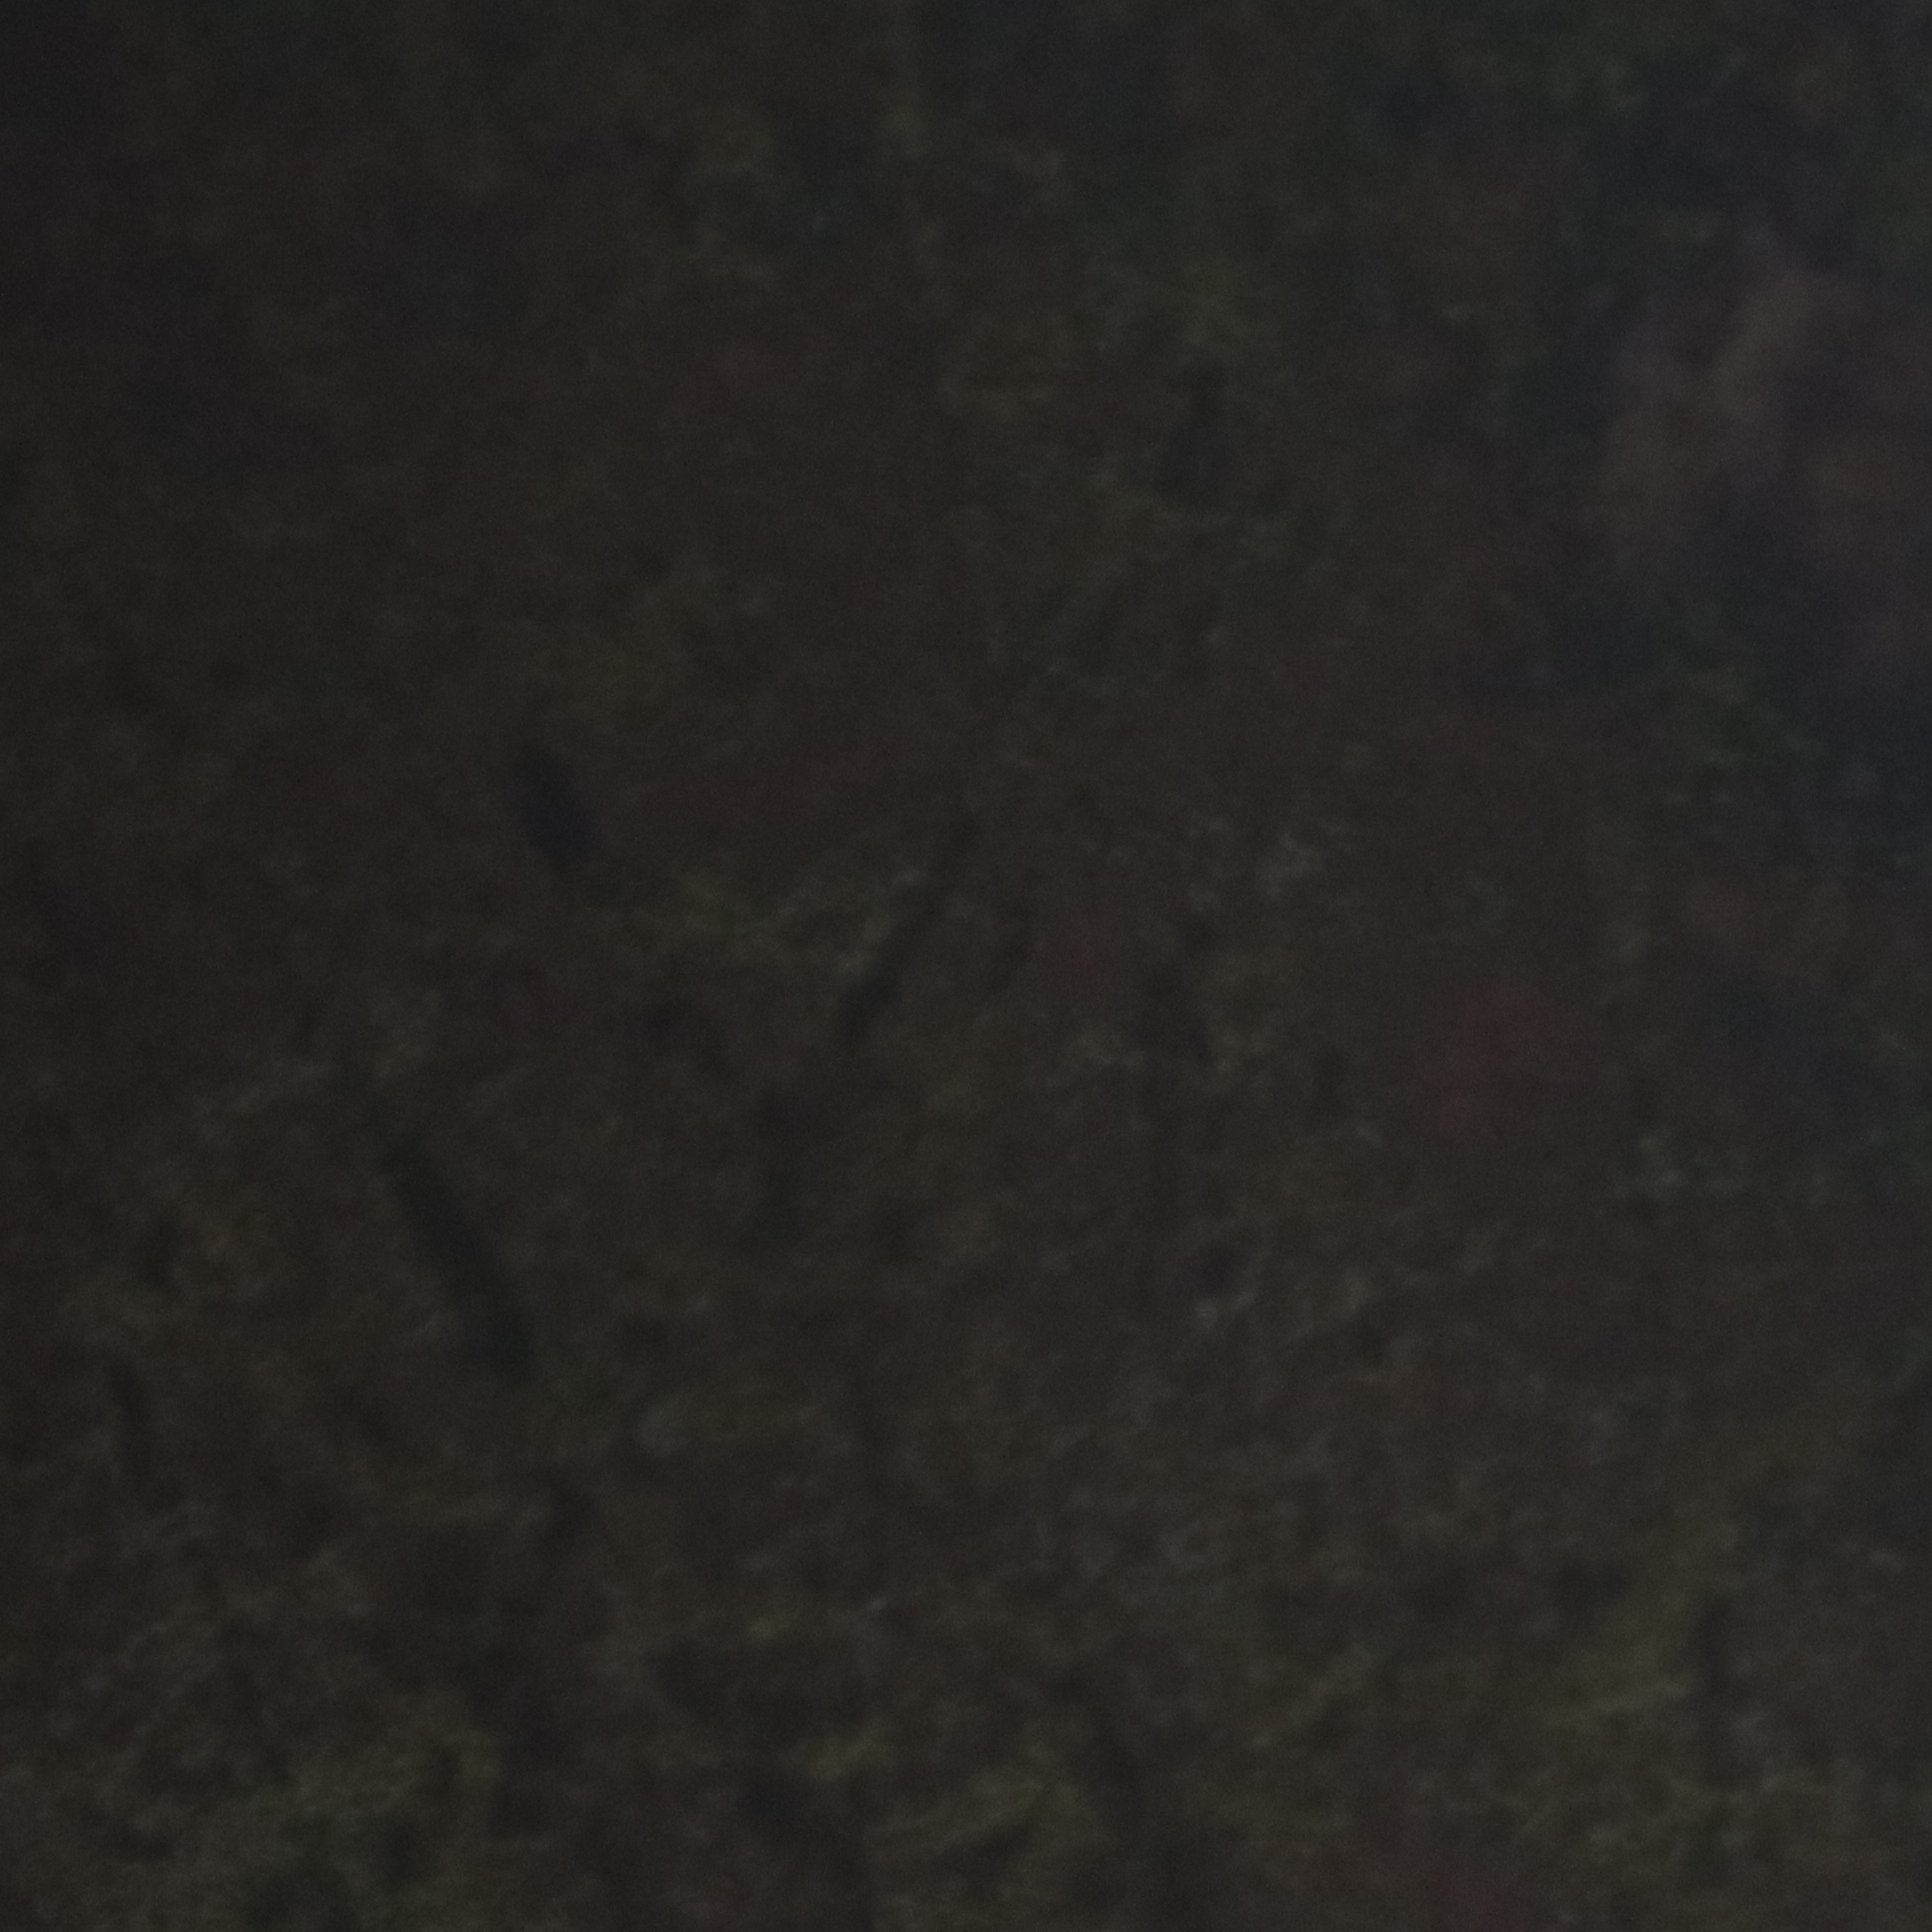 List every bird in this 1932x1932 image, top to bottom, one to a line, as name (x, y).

None